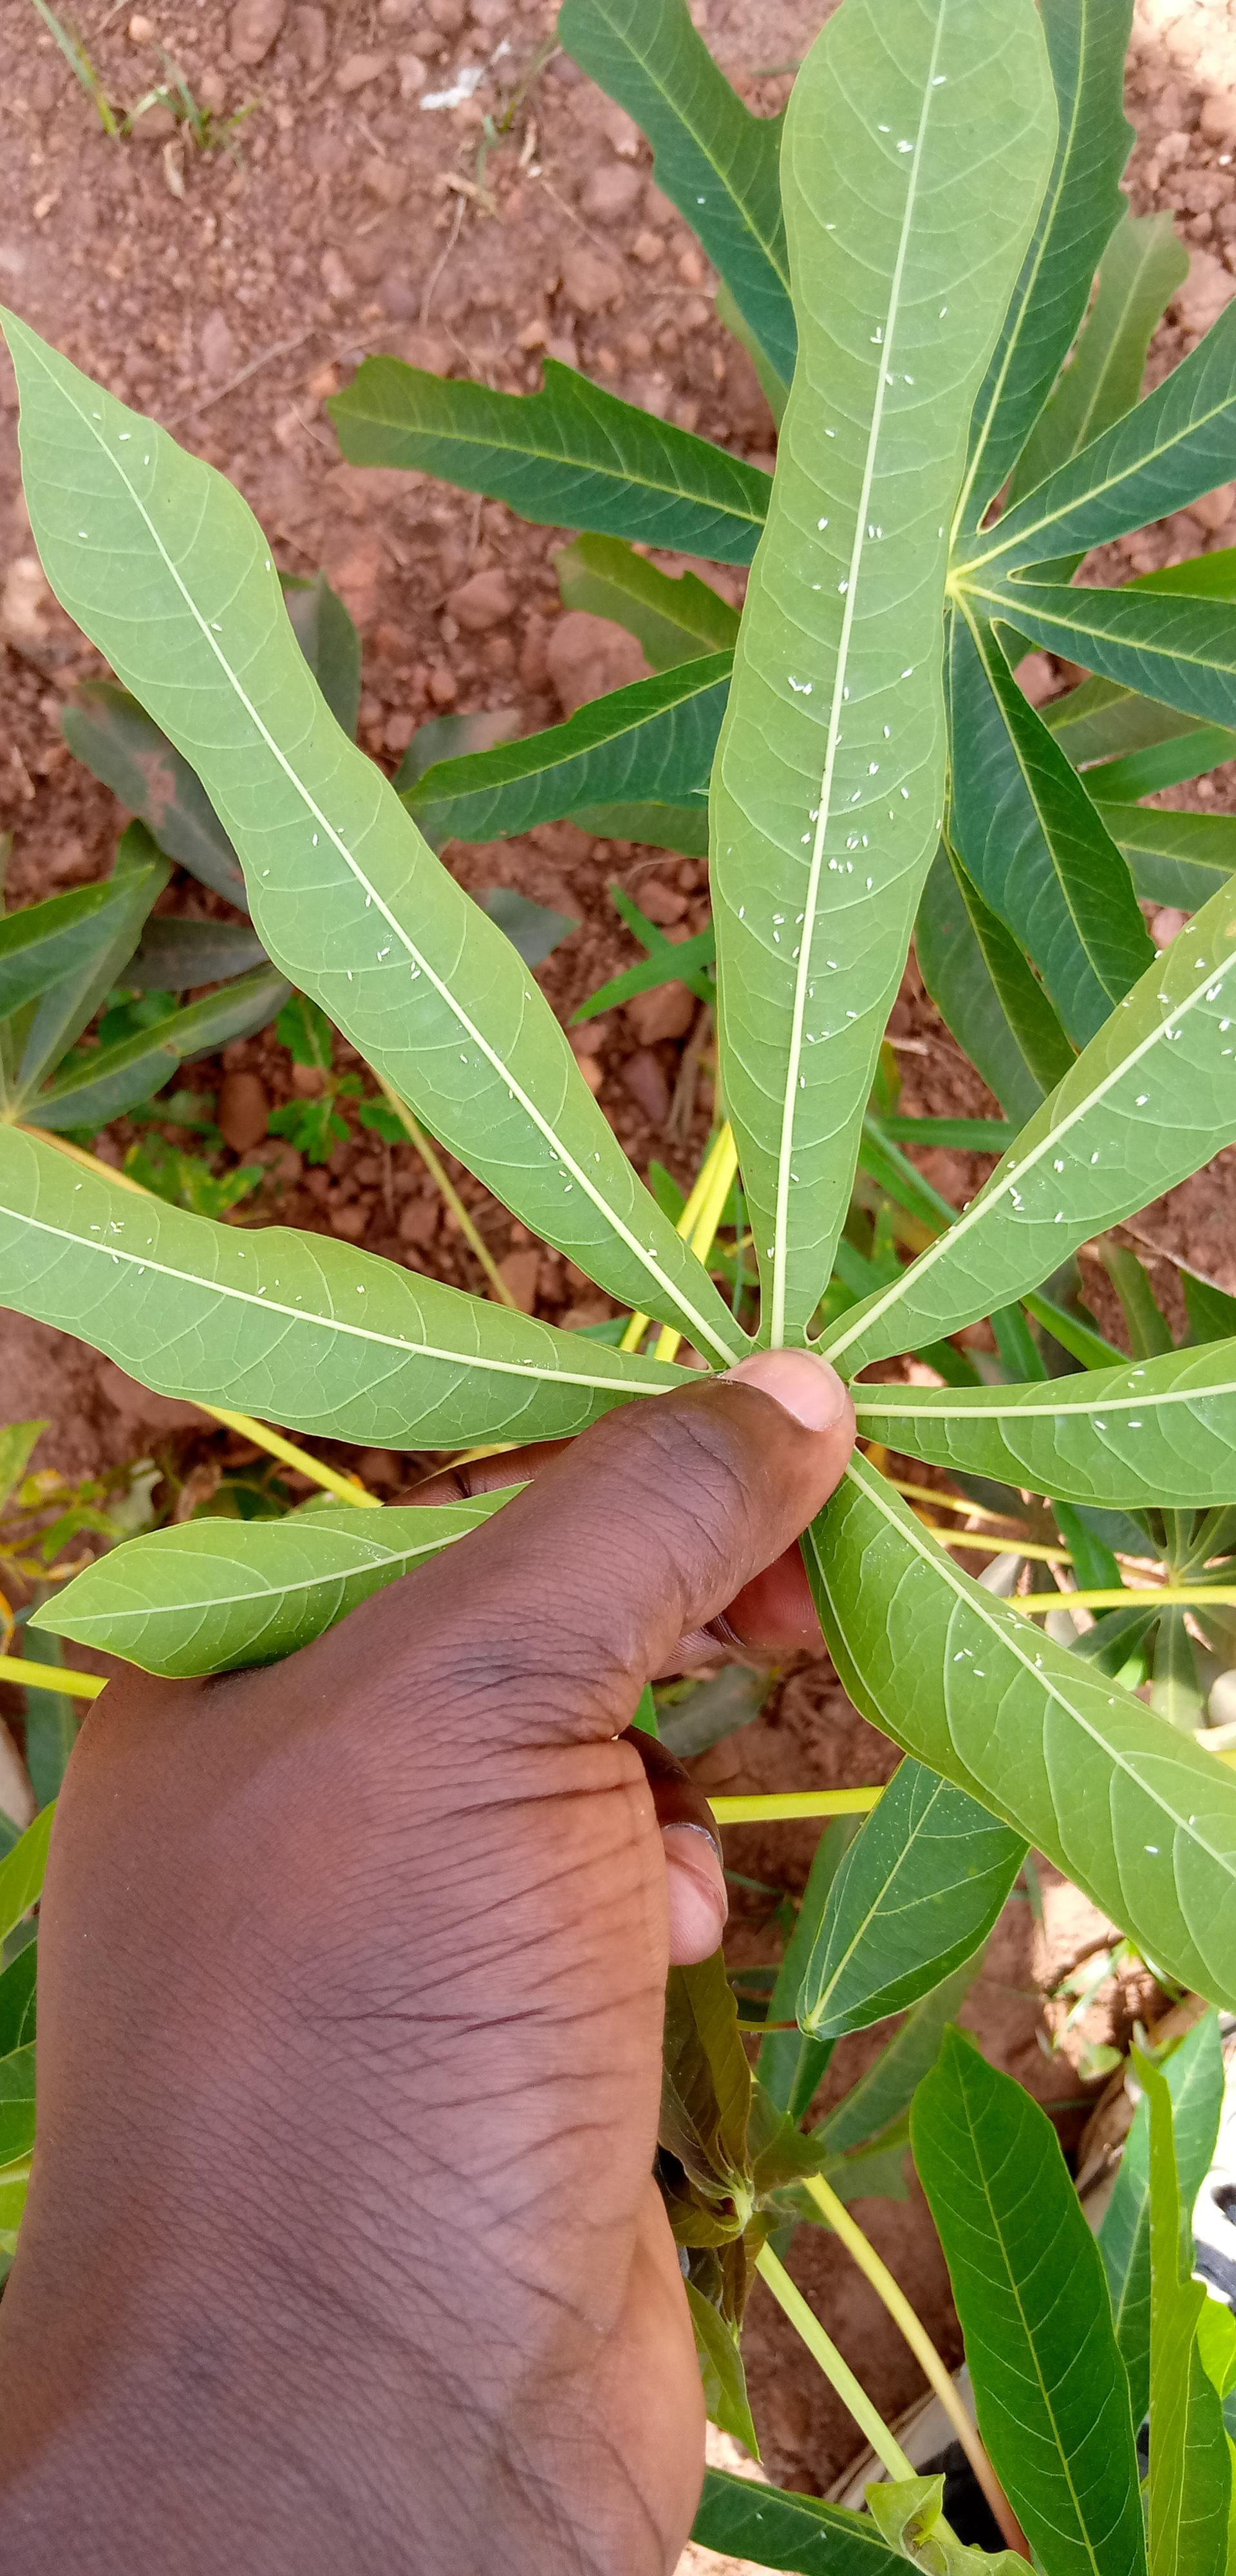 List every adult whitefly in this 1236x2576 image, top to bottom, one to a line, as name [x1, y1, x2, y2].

whitefly [932, 75, 947, 87]
whitefly [876, 124, 892, 134]
whitefly [895, 140, 908, 148]
whitefly [897, 144, 914, 155]
whitefly [823, 223, 838, 231]
whitefly [937, 305, 948, 321]
whitefly [875, 325, 883, 339]
whitefly [868, 336, 883, 345]
whitefly [885, 372, 895, 387]
whitefly [903, 374, 916, 387]
whitefly [89, 411, 103, 422]
whitefly [822, 428, 836, 439]
whitefly [118, 432, 133, 442]
whitefly [143, 453, 151, 467]
whitefly [816, 517, 825, 527]
whitefly [818, 519, 829, 531]
whitefly [866, 524, 875, 540]
whitefly [937, 525, 944, 540]
whitefly [876, 526, 883, 540]
whitefly [77, 531, 90, 542]
whitefly [263, 559, 272, 573]
whitefly [837, 580, 846, 592]
whitefly [839, 582, 849, 595]
whitefly [810, 584, 821, 591]
whitefly [209, 623, 224, 632]
whitefly [899, 666, 915, 680]
whitefly [787, 676, 796, 688]
whitefly [802, 683, 813, 694]
whitefly [841, 685, 851, 702]
whitefly [794, 685, 806, 693]
whitefly [806, 687, 814, 697]
whitefly [883, 724, 892, 740]
whitefly [868, 761, 876, 776]
whitefly [873, 764, 879, 776]
whitefly [899, 786, 911, 801]
whitefly [849, 790, 863, 804]
whitefly [887, 808, 895, 822]
whitefly [808, 809, 814, 820]
whitefly [810, 810, 819, 822]
whitefly [933, 817, 942, 831]
whitefly [335, 827, 347, 834]
whitefly [310, 831, 321, 851]
whitefly [800, 833, 811, 844]
whitefly [861, 833, 870, 849]
whitefly [803, 836, 812, 846]
whitefly [845, 837, 852, 848]
whitefly [849, 839, 860, 851]
whitefly [831, 858, 839, 872]
whitefly [845, 860, 854, 875]
whitefly [827, 861, 833, 871]
whitefly [838, 863, 845, 875]
whitefly [261, 867, 273, 878]
whitefly [864, 876, 874, 893]
whitefly [364, 893, 372, 909]
whitefly [737, 904, 744, 920]
whitefly [794, 912, 804, 925]
whitefly [771, 913, 782, 920]
whitefly [772, 917, 786, 927]
whitefly [1190, 925, 1198, 931]
whitefly [1184, 929, 1190, 935]
whitefly [772, 929, 782, 945]
whitefly [791, 945, 800, 960]
whitefly [380, 945, 391, 956]
whitefly [1153, 949, 1163, 960]
whitefly [377, 951, 383, 963]
whitefly [1194, 957, 1203, 964]
whitefly [825, 959, 838, 971]
whitefly [410, 961, 417, 972]
whitefly [1193, 961, 1206, 970]
whitefly [346, 969, 355, 983]
whitefly [410, 969, 422, 981]
whitefly [1214, 983, 1222, 992]
whitefly [808, 987, 815, 999]
whitefly [1204, 988, 1213, 1001]
whitefly [523, 990, 534, 1001]
whitefly [1209, 992, 1217, 1003]
whitefly [1155, 993, 1170, 999]
whitefly [1161, 998, 1170, 1005]
whitefly [1120, 1001, 1132, 1009]
whitefly [844, 1010, 858, 1020]
whitefly [1216, 1019, 1226, 1030]
whitefly [1221, 1019, 1230, 1033]
whitefly [1164, 1027, 1172, 1041]
whitefly [1173, 1029, 1182, 1041]
whitefly [819, 1030, 832, 1037]
whitefly [804, 1032, 816, 1043]
whitefly [1219, 1048, 1233, 1057]
whitefly [459, 1054, 471, 1066]
whitefly [798, 1074, 807, 1090]
whitefly [508, 1088, 514, 1101]
whitefly [1134, 1095, 1145, 1104]
whitefly [1136, 1097, 1148, 1108]
whitefly [547, 1149, 559, 1161]
whitefly [1089, 1150, 1100, 1166]
whitefly [593, 1151, 601, 1164]
whitefly [1052, 1158, 1059, 1170]
whitefly [1056, 1160, 1065, 1175]
whitefly [1005, 1163, 1016, 1170]
whitefly [558, 1170, 568, 1178]
whitefly [788, 1172, 801, 1184]
whitefly [73, 1182, 84, 1191]
whitefly [563, 1183, 574, 1193]
whitefly [1009, 1186, 1018, 1198]
whitefly [1011, 1195, 1022, 1207]
whitefly [962, 1200, 971, 1212]
whitefly [1013, 1206, 1026, 1213]
whitefly [1052, 1211, 1063, 1225]
whitefly [109, 1220, 117, 1229]
whitefly [116, 1220, 127, 1227]
whitefly [88, 1224, 102, 1231]
whitefly [947, 1225, 957, 1233]
whitefly [113, 1228, 124, 1234]
whitefly [145, 1236, 154, 1244]
whitefly [771, 1245, 776, 1257]
whitefly [648, 1247, 658, 1253]
whitefly [767, 1248, 771, 1259]
whitefly [238, 1251, 247, 1260]
whitefly [647, 1252, 659, 1257]
whitefly [111, 1254, 120, 1265]
whitefly [136, 1266, 145, 1276]
whitefly [274, 1278, 281, 1287]
whitefly [360, 1284, 366, 1294]
whitefly [355, 1285, 362, 1294]
whitefly [257, 1285, 267, 1295]
whitefly [294, 1294, 304, 1303]
whitefly [397, 1333, 407, 1341]
whitefly [521, 1358, 533, 1365]
whitefly [1128, 1368, 1146, 1377]
whitefly [1126, 1379, 1138, 1391]
whitefly [1093, 1418, 1108, 1432]
whitefly [1127, 1419, 1143, 1430]
whitefly [1006, 1611, 1017, 1621]
whitefly [1012, 1622, 1022, 1630]
whitefly [962, 1647, 975, 1658]
whitefly [952, 1651, 964, 1663]
whitefly [1035, 1658, 1043, 1669]
whitefly [971, 1669, 986, 1680]
whitefly [1106, 1696, 1117, 1707]
whitefly [1187, 1813, 1196, 1828]
whitefly [1142, 1843, 1159, 1855]